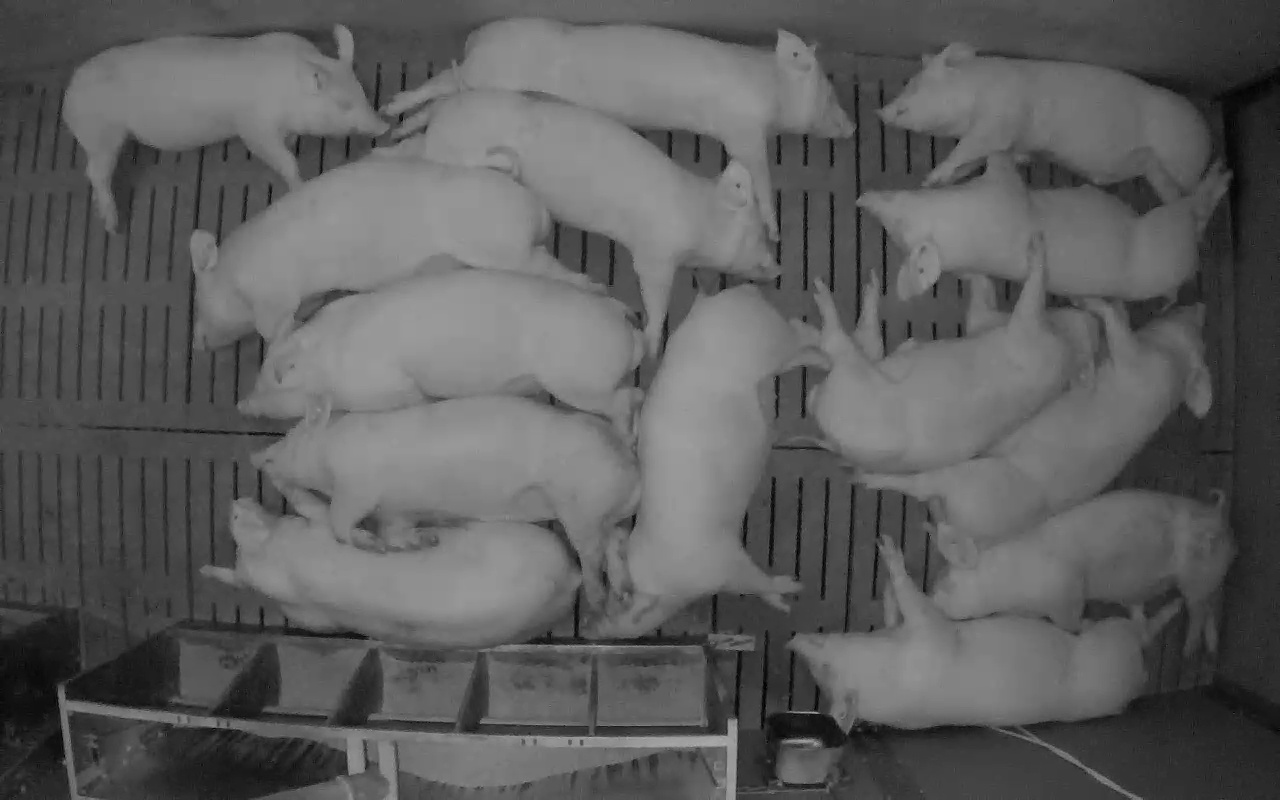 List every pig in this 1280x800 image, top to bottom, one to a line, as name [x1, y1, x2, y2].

pig [379, 15, 859, 240]
pig [63, 21, 388, 235]
pig [872, 42, 1215, 202]
pig [370, 58, 782, 359]
pig [852, 151, 1235, 315]
pig [189, 154, 612, 352]
pig [788, 231, 1102, 474]
pig [236, 267, 648, 455]
pig [580, 283, 836, 641]
pig [848, 296, 1214, 542]
pig [249, 393, 641, 622]
pig [199, 479, 581, 645]
pig [924, 487, 1239, 661]
pig [785, 534, 1187, 736]